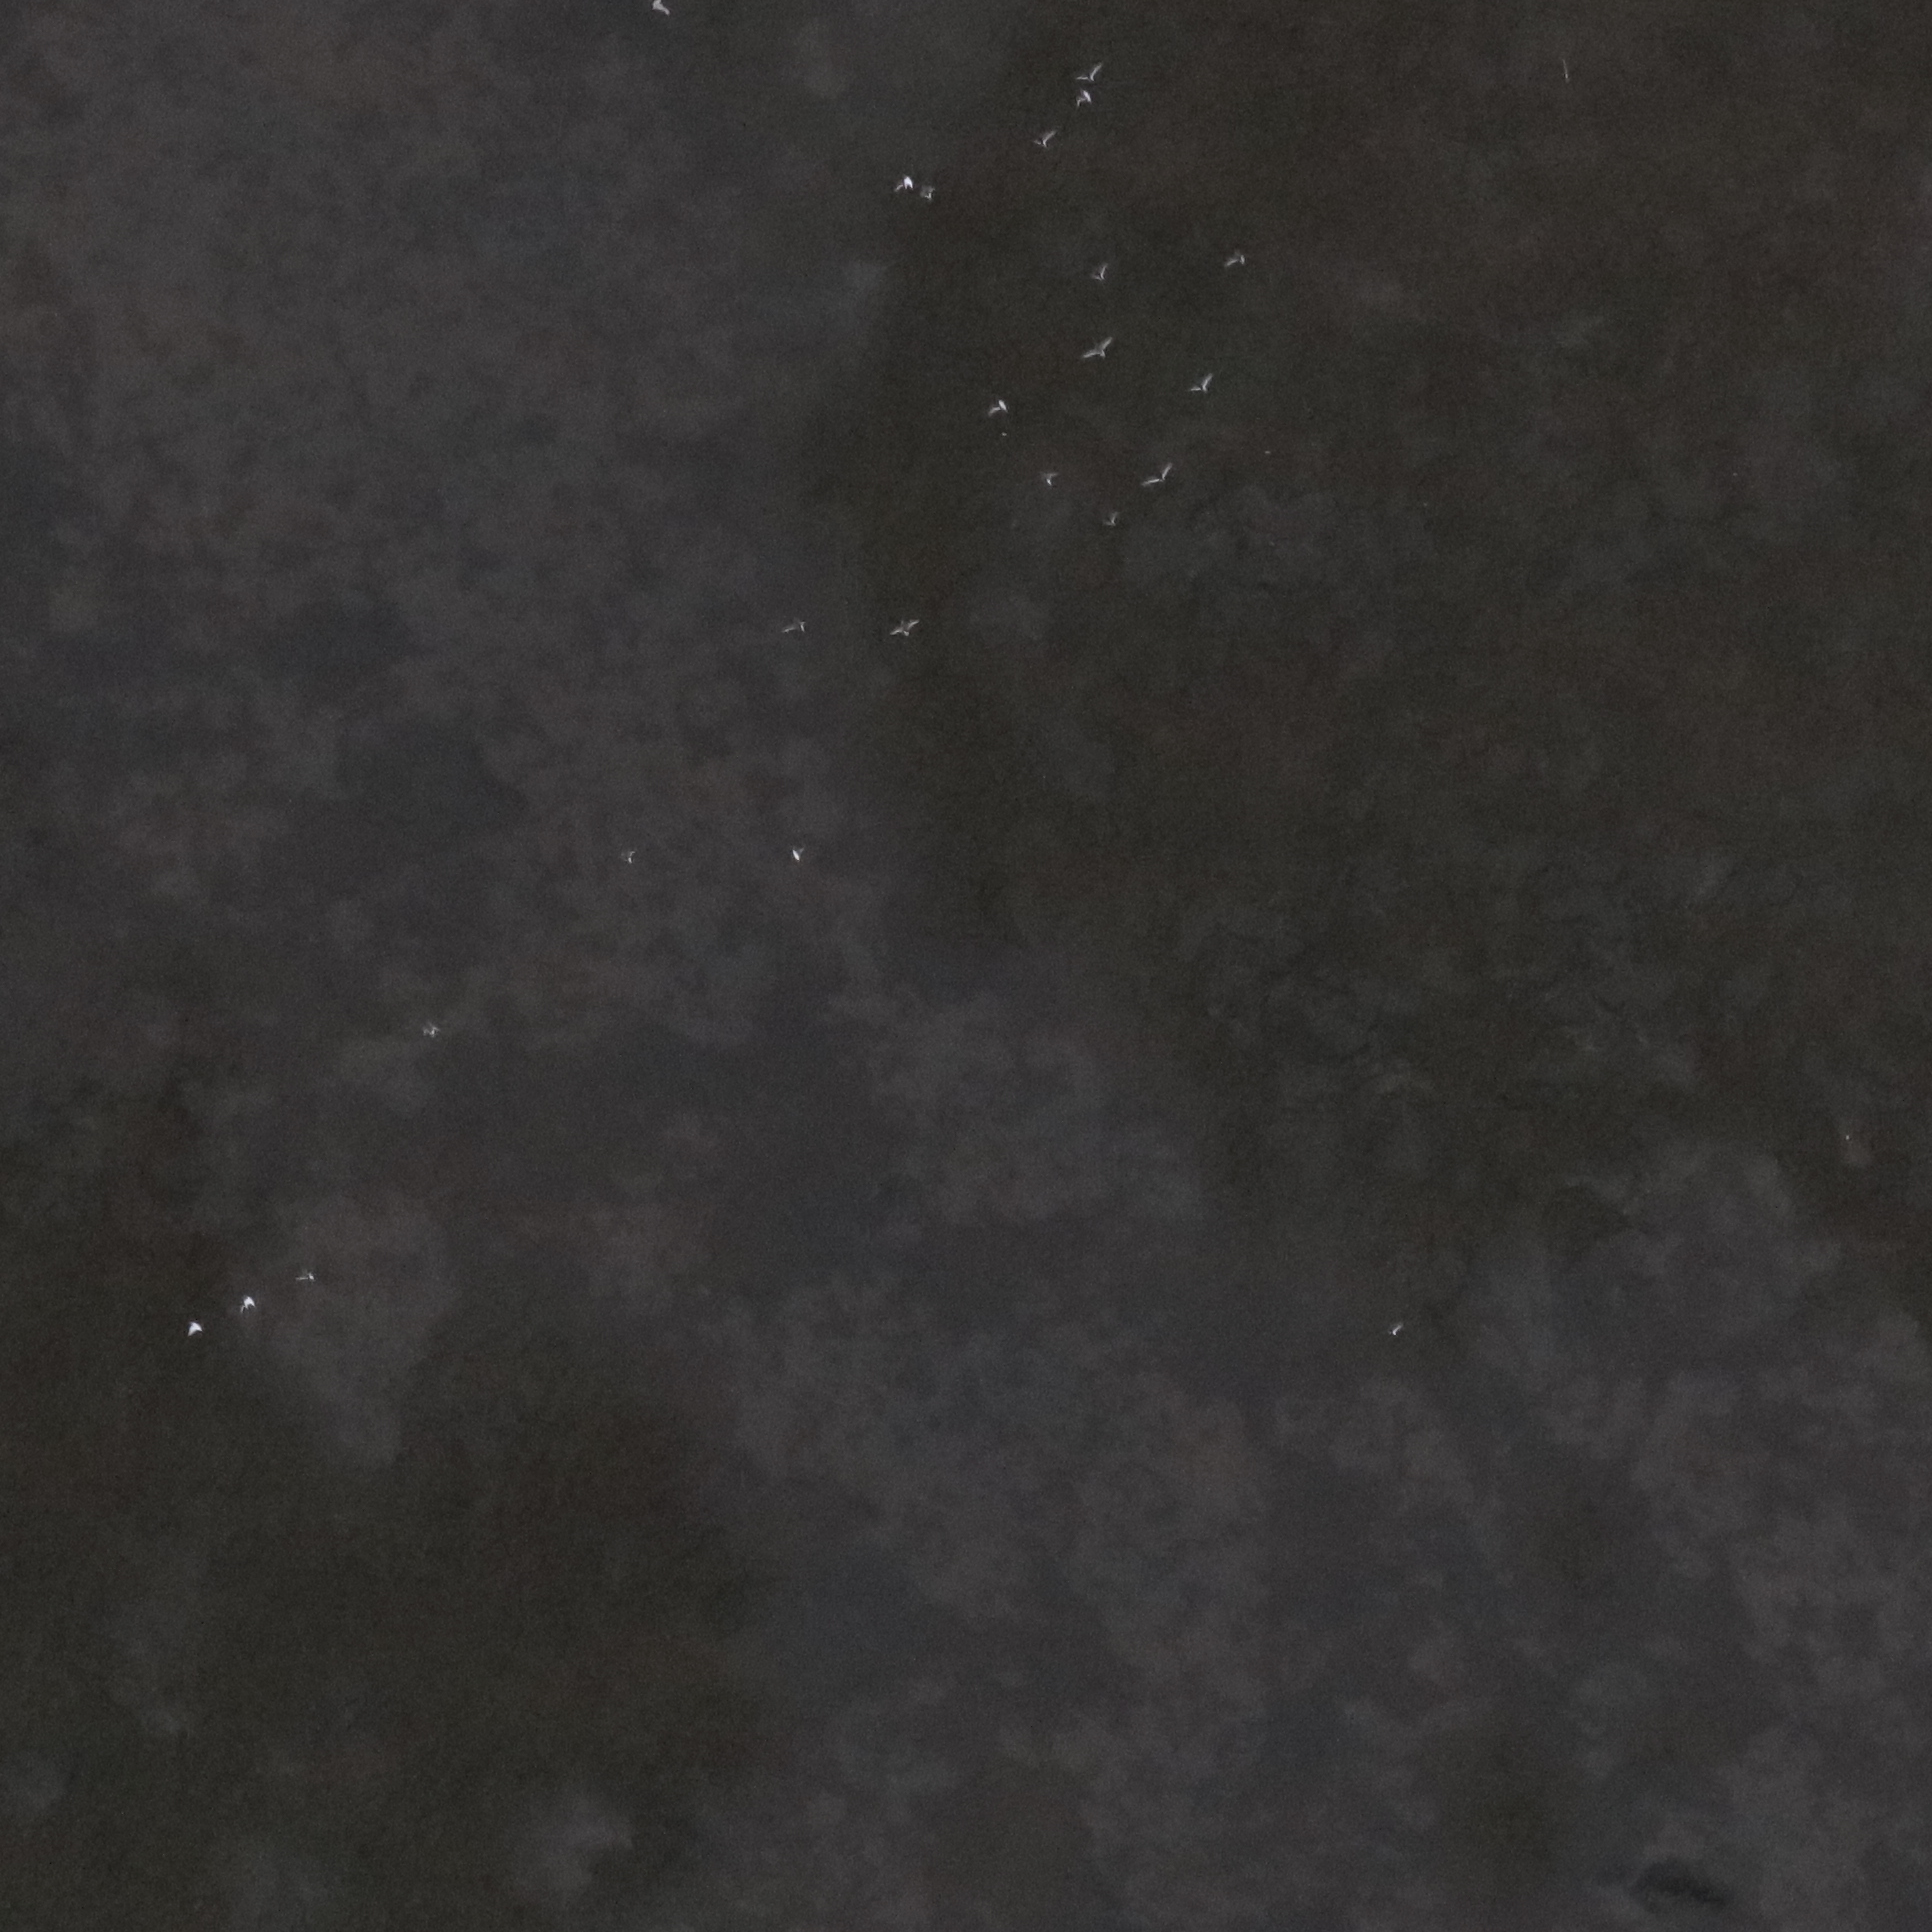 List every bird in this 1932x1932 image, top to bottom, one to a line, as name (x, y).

other bird (662, 12)
other bird (1092, 65)
other bird (1083, 98)
other bird (1046, 140)
other bird (893, 180)
other bird (925, 183)
other bird (1237, 257)
other bird (1102, 269)
other bird (1092, 339)
other bird (1214, 378)
other bird (996, 405)
other bird (1165, 472)
other bird (1057, 483)
other bird (1119, 530)
other bird (798, 627)
other bird (905, 637)
other bird (627, 854)
other bird (800, 863)
other bird (430, 1027)
other bird (307, 1275)
other bird (256, 1302)
other bird (198, 1331)
other bird (1402, 1334)
other bird (2, 1587)